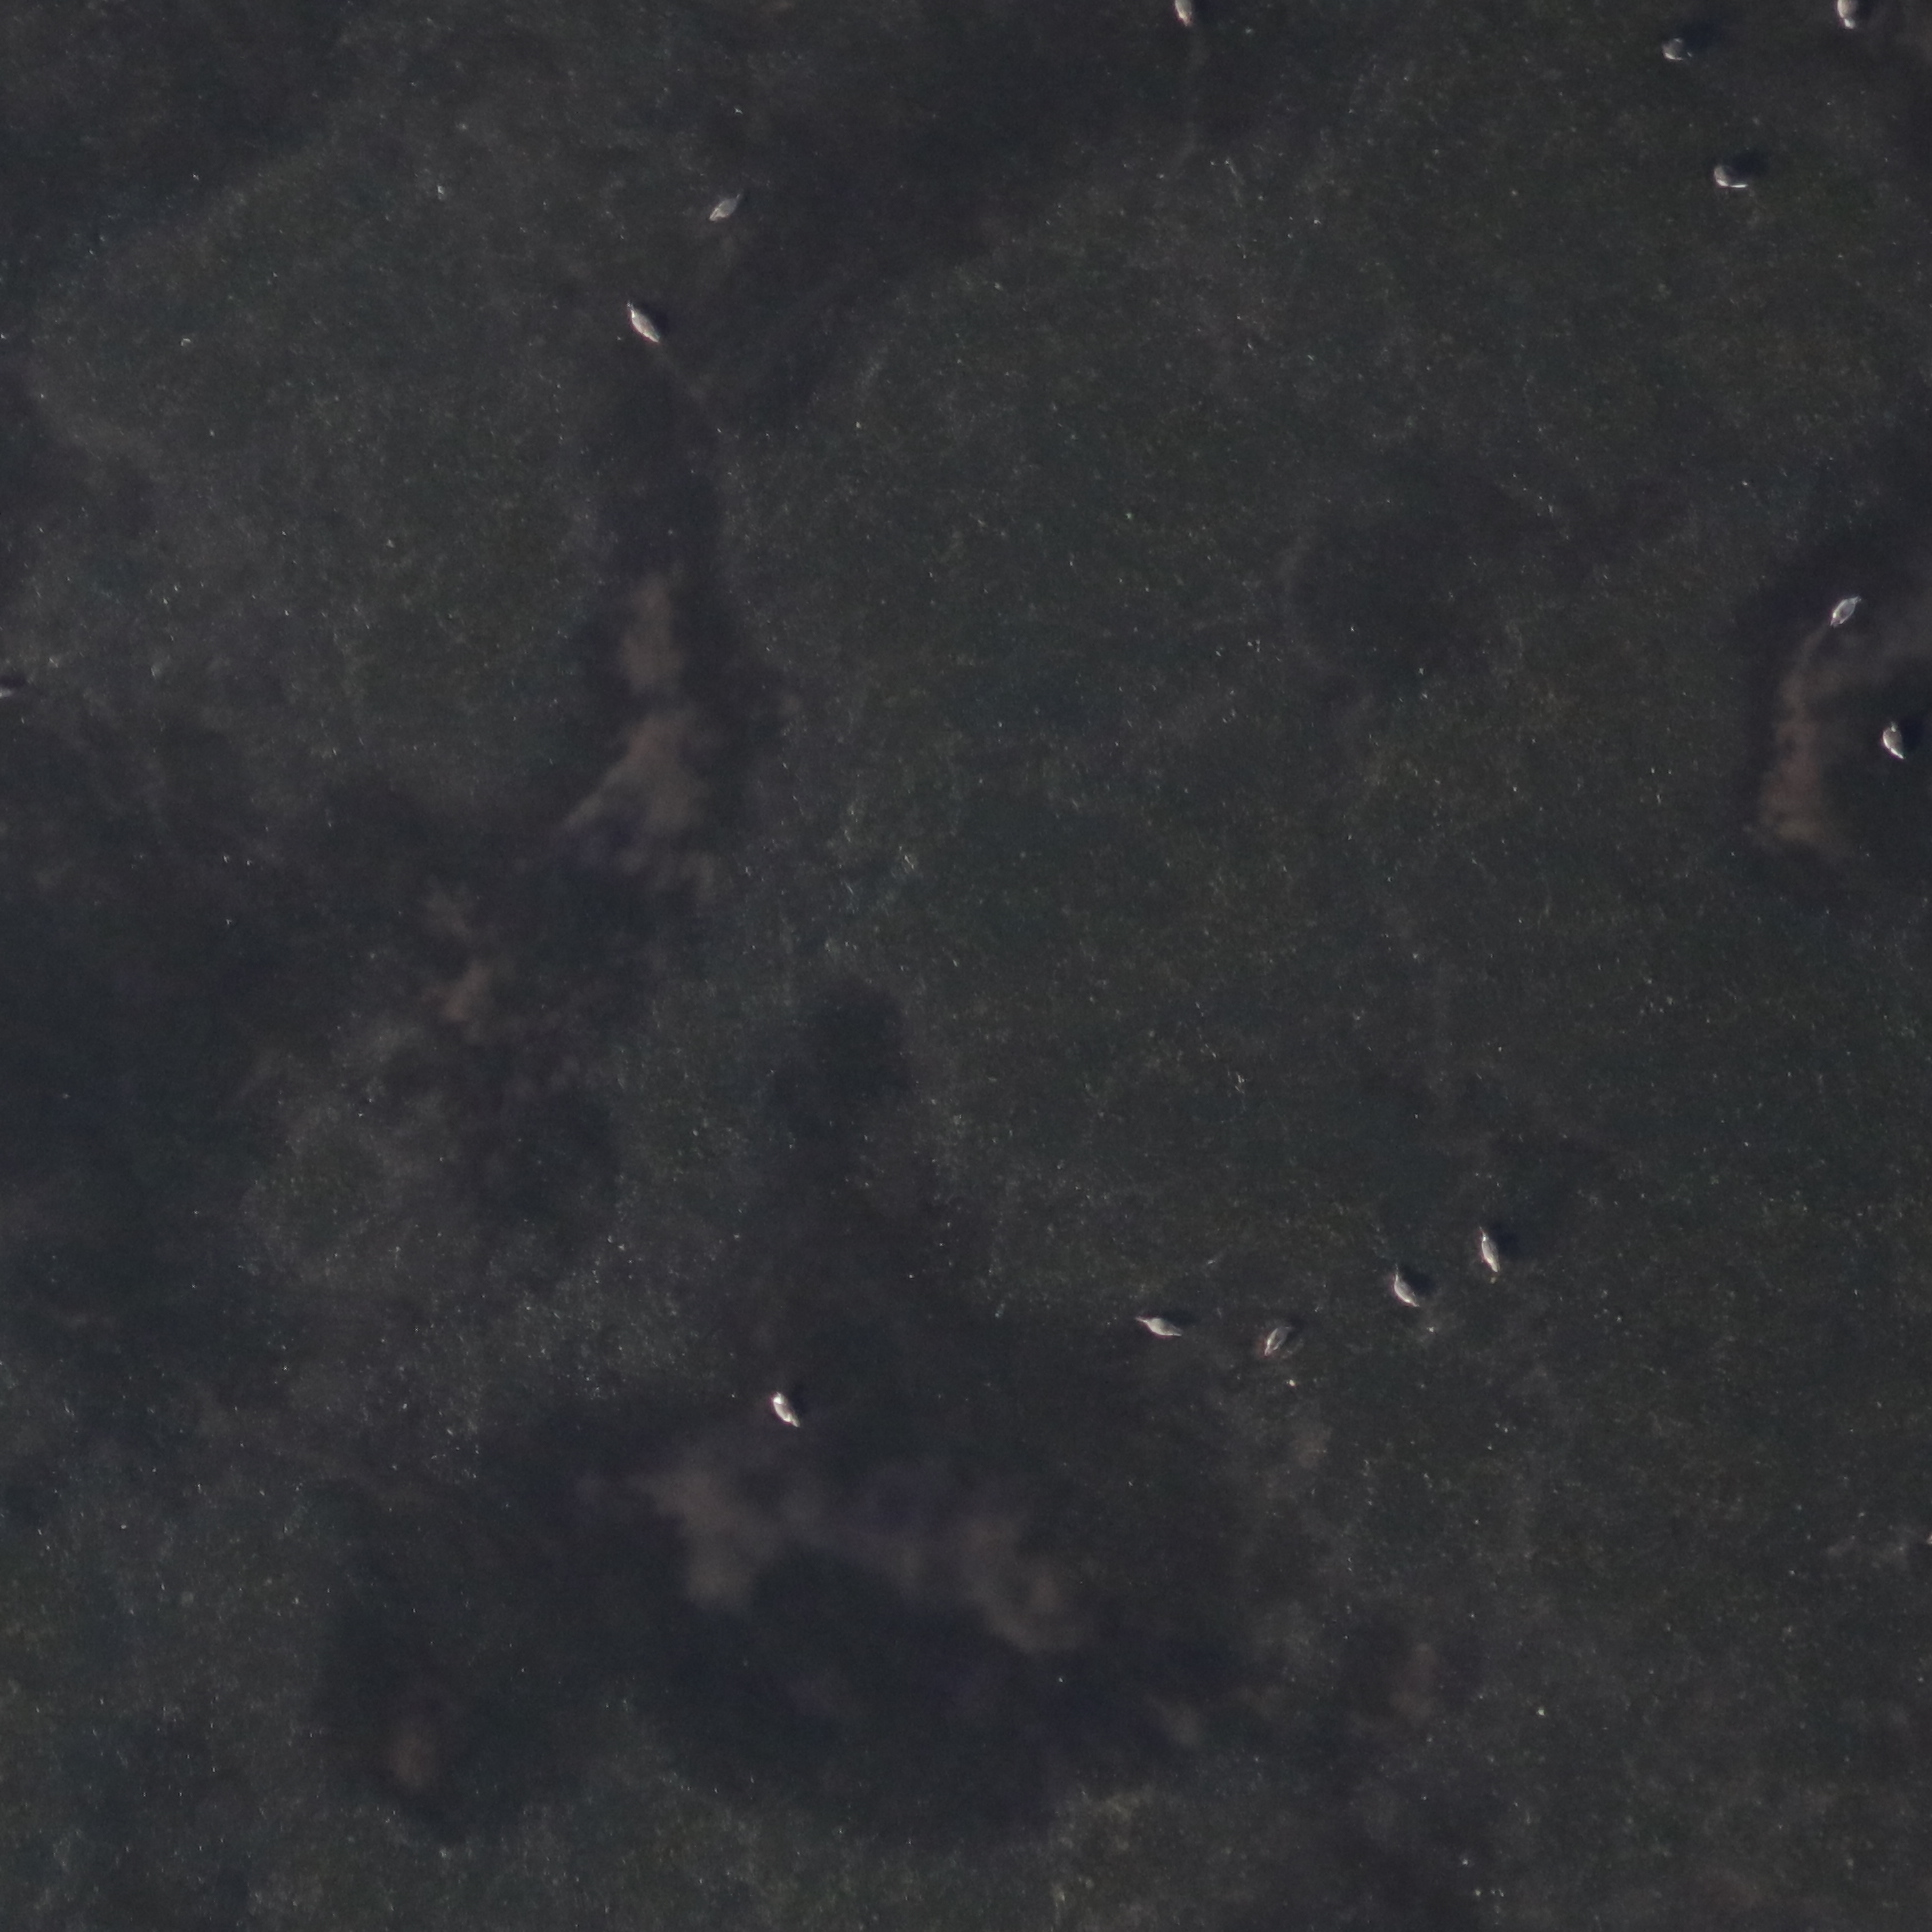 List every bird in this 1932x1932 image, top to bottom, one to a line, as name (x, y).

brant (1678, 48)
brant (1731, 179)
emperor goose (715, 214)
emperor goose (647, 324)
brant (1841, 605)
brant (1889, 737)
brant (1492, 1253)
brant (1408, 1288)
brant (1159, 1326)
brant (1277, 1338)
brant (782, 1409)